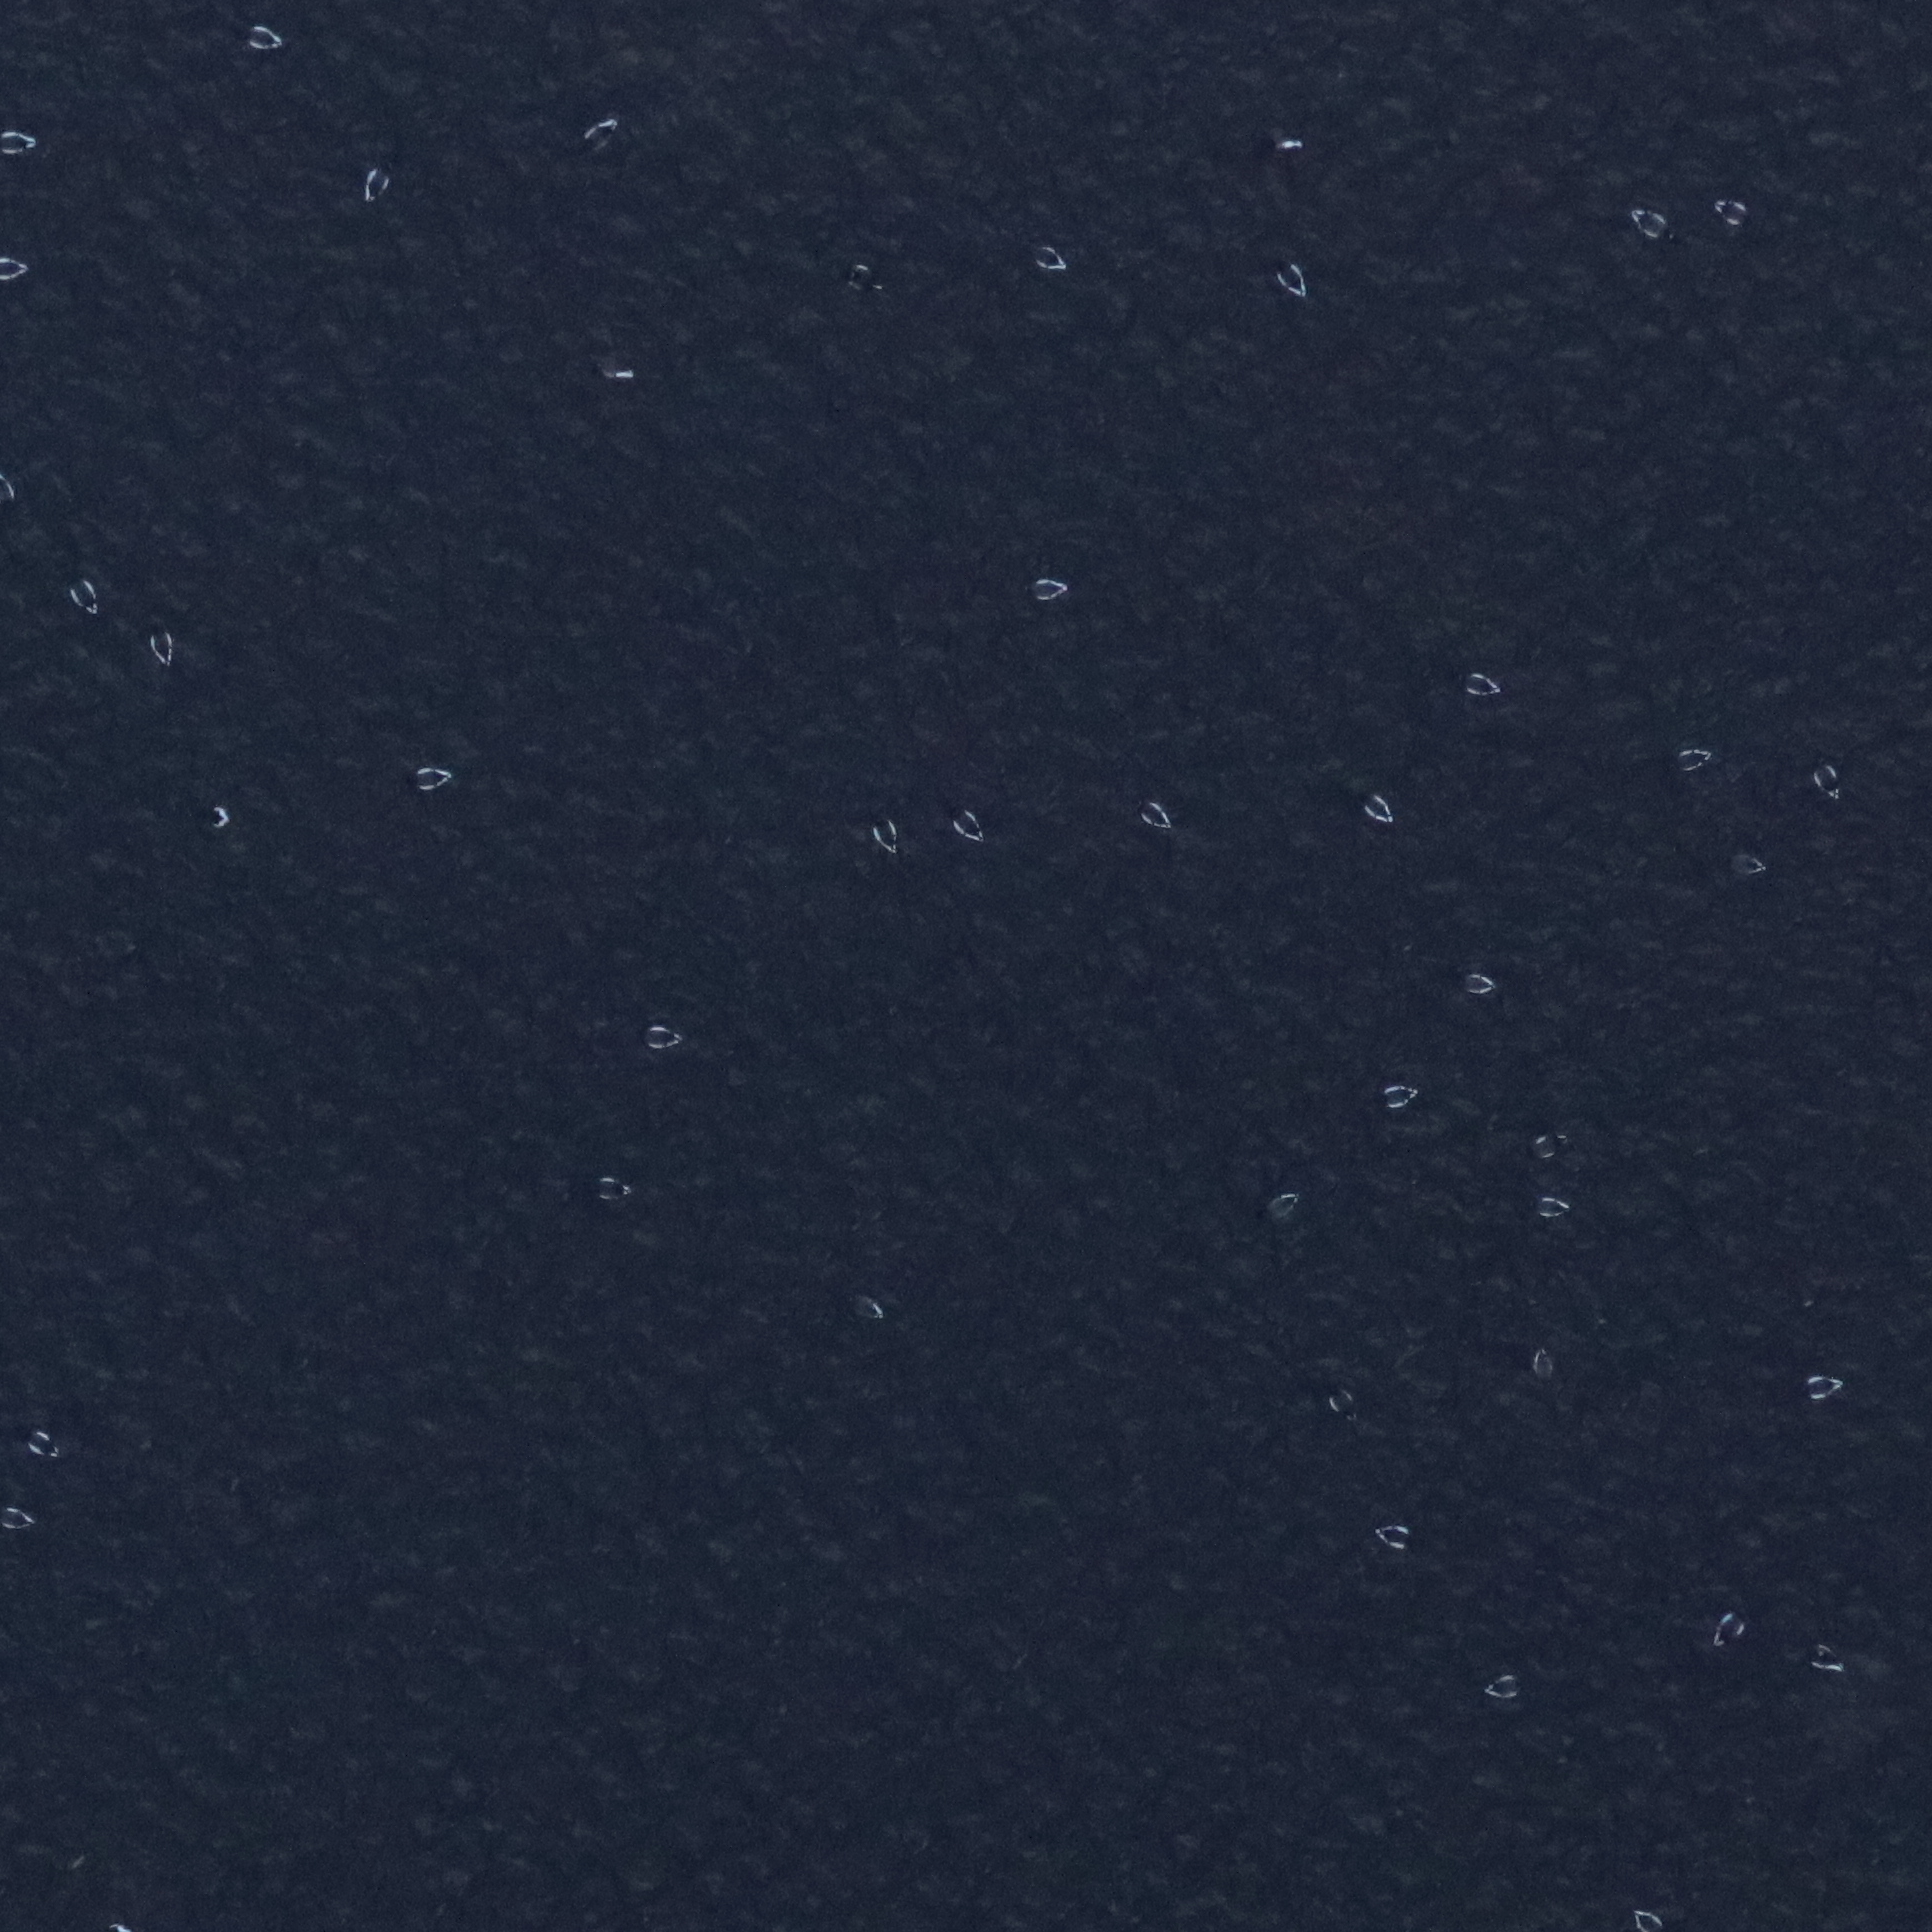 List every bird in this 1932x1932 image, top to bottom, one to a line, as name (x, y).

brant (260, 38)
brant (600, 136)
brant (15, 144)
brant (375, 183)
brant (1733, 214)
brant (1652, 225)
brant (1045, 257)
brant (6, 266)
brant (864, 278)
brant (1290, 278)
brant (611, 367)
brant (4, 491)
brant (1045, 589)
brant (84, 595)
brant (162, 645)
brant (1479, 685)
brant (1690, 761)
brant (1826, 778)
brant (428, 779)
brant (1376, 807)
brant (1153, 814)
brant (213, 816)
brant (965, 823)
brant (885, 834)
brant (1744, 863)
brant (1474, 983)
brant (660, 1037)
brant (1398, 1096)
brant (1546, 1149)
brant (608, 1190)
brant (1279, 1207)
brant (1550, 1208)
brant (867, 1307)
brant (1542, 1367)
brant (1822, 1387)
brant (1340, 1402)
brant (42, 1443)
brant (16, 1519)
brant (1395, 1537)
brant (1730, 1628)
brant (1824, 1656)
brant (1505, 1688)
brant (1649, 1926)